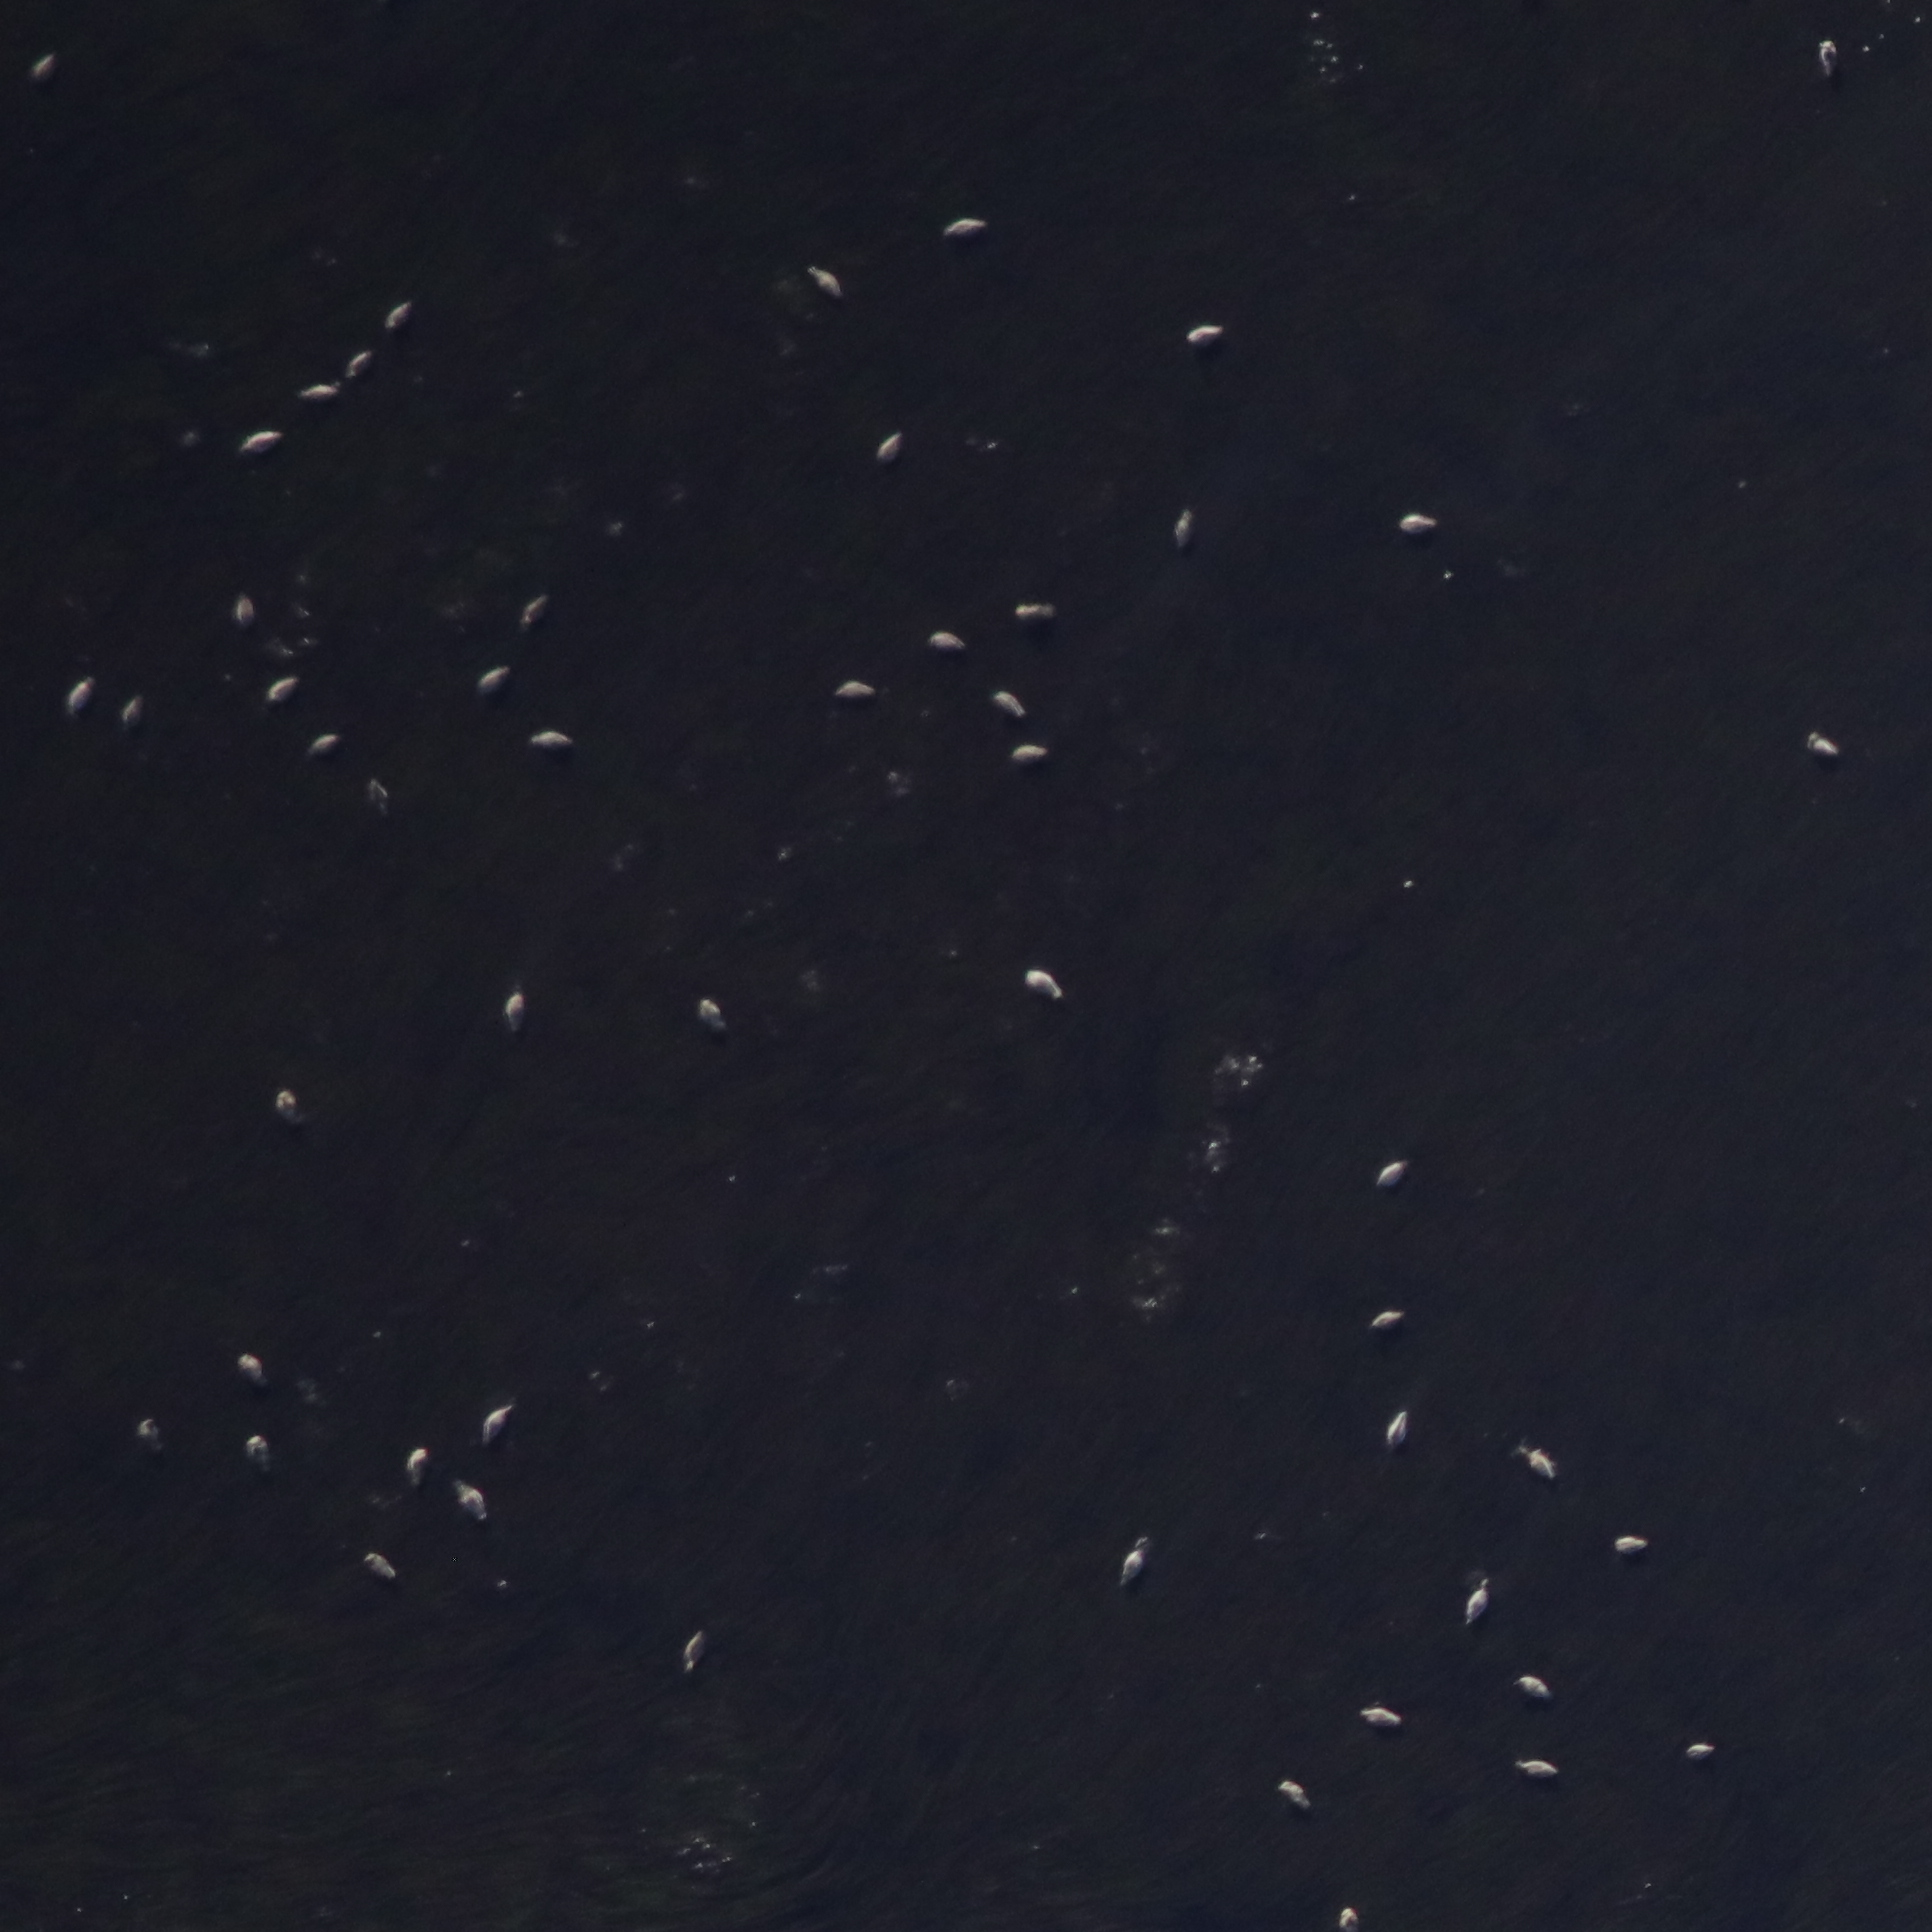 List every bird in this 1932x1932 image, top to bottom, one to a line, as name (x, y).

emperor goose (1829, 58)
emperor goose (964, 228)
emperor goose (827, 285)
emperor goose (396, 317)
emperor goose (1205, 335)
emperor goose (359, 362)
emperor goose (320, 392)
emperor goose (258, 442)
emperor goose (891, 448)
emperor goose (1418, 524)
emperor goose (1184, 528)
emperor goose (245, 610)
emperor goose (533, 612)
emperor goose (1033, 613)
emperor goose (947, 641)
emperor goose (493, 682)
emperor goose (283, 691)
emperor goose (856, 691)
emperor goose (80, 698)
emperor goose (1010, 704)
emperor goose (132, 710)
emperor goose (550, 740)
emperor goose (324, 744)
emperor goose (1821, 744)
emperor goose (1029, 754)
emperor goose (377, 795)
emperor goose (1044, 984)
emperor goose (515, 1011)
emperor goose (710, 1015)
emperor goose (286, 1105)
emperor goose (1393, 1175)
emperor goose (1386, 1319)
emperor goose (251, 1368)
emperor goose (493, 1419)
emperor goose (149, 1432)
emperor goose (1397, 1432)
emperor goose (257, 1449)
emperor goose (421, 1468)
emperor goose (1540, 1468)
emperor goose (482, 1506)
emperor goose (1629, 1544)
emperor goose (1134, 1566)
emperor goose (378, 1567)
emperor goose (1479, 1603)
emperor goose (693, 1652)
emperor goose (1534, 1688)
emperor goose (1378, 1714)
emperor goose (1699, 1751)
emperor goose (1537, 1769)
emperor goose (1295, 1795)
emperor goose (1350, 1921)